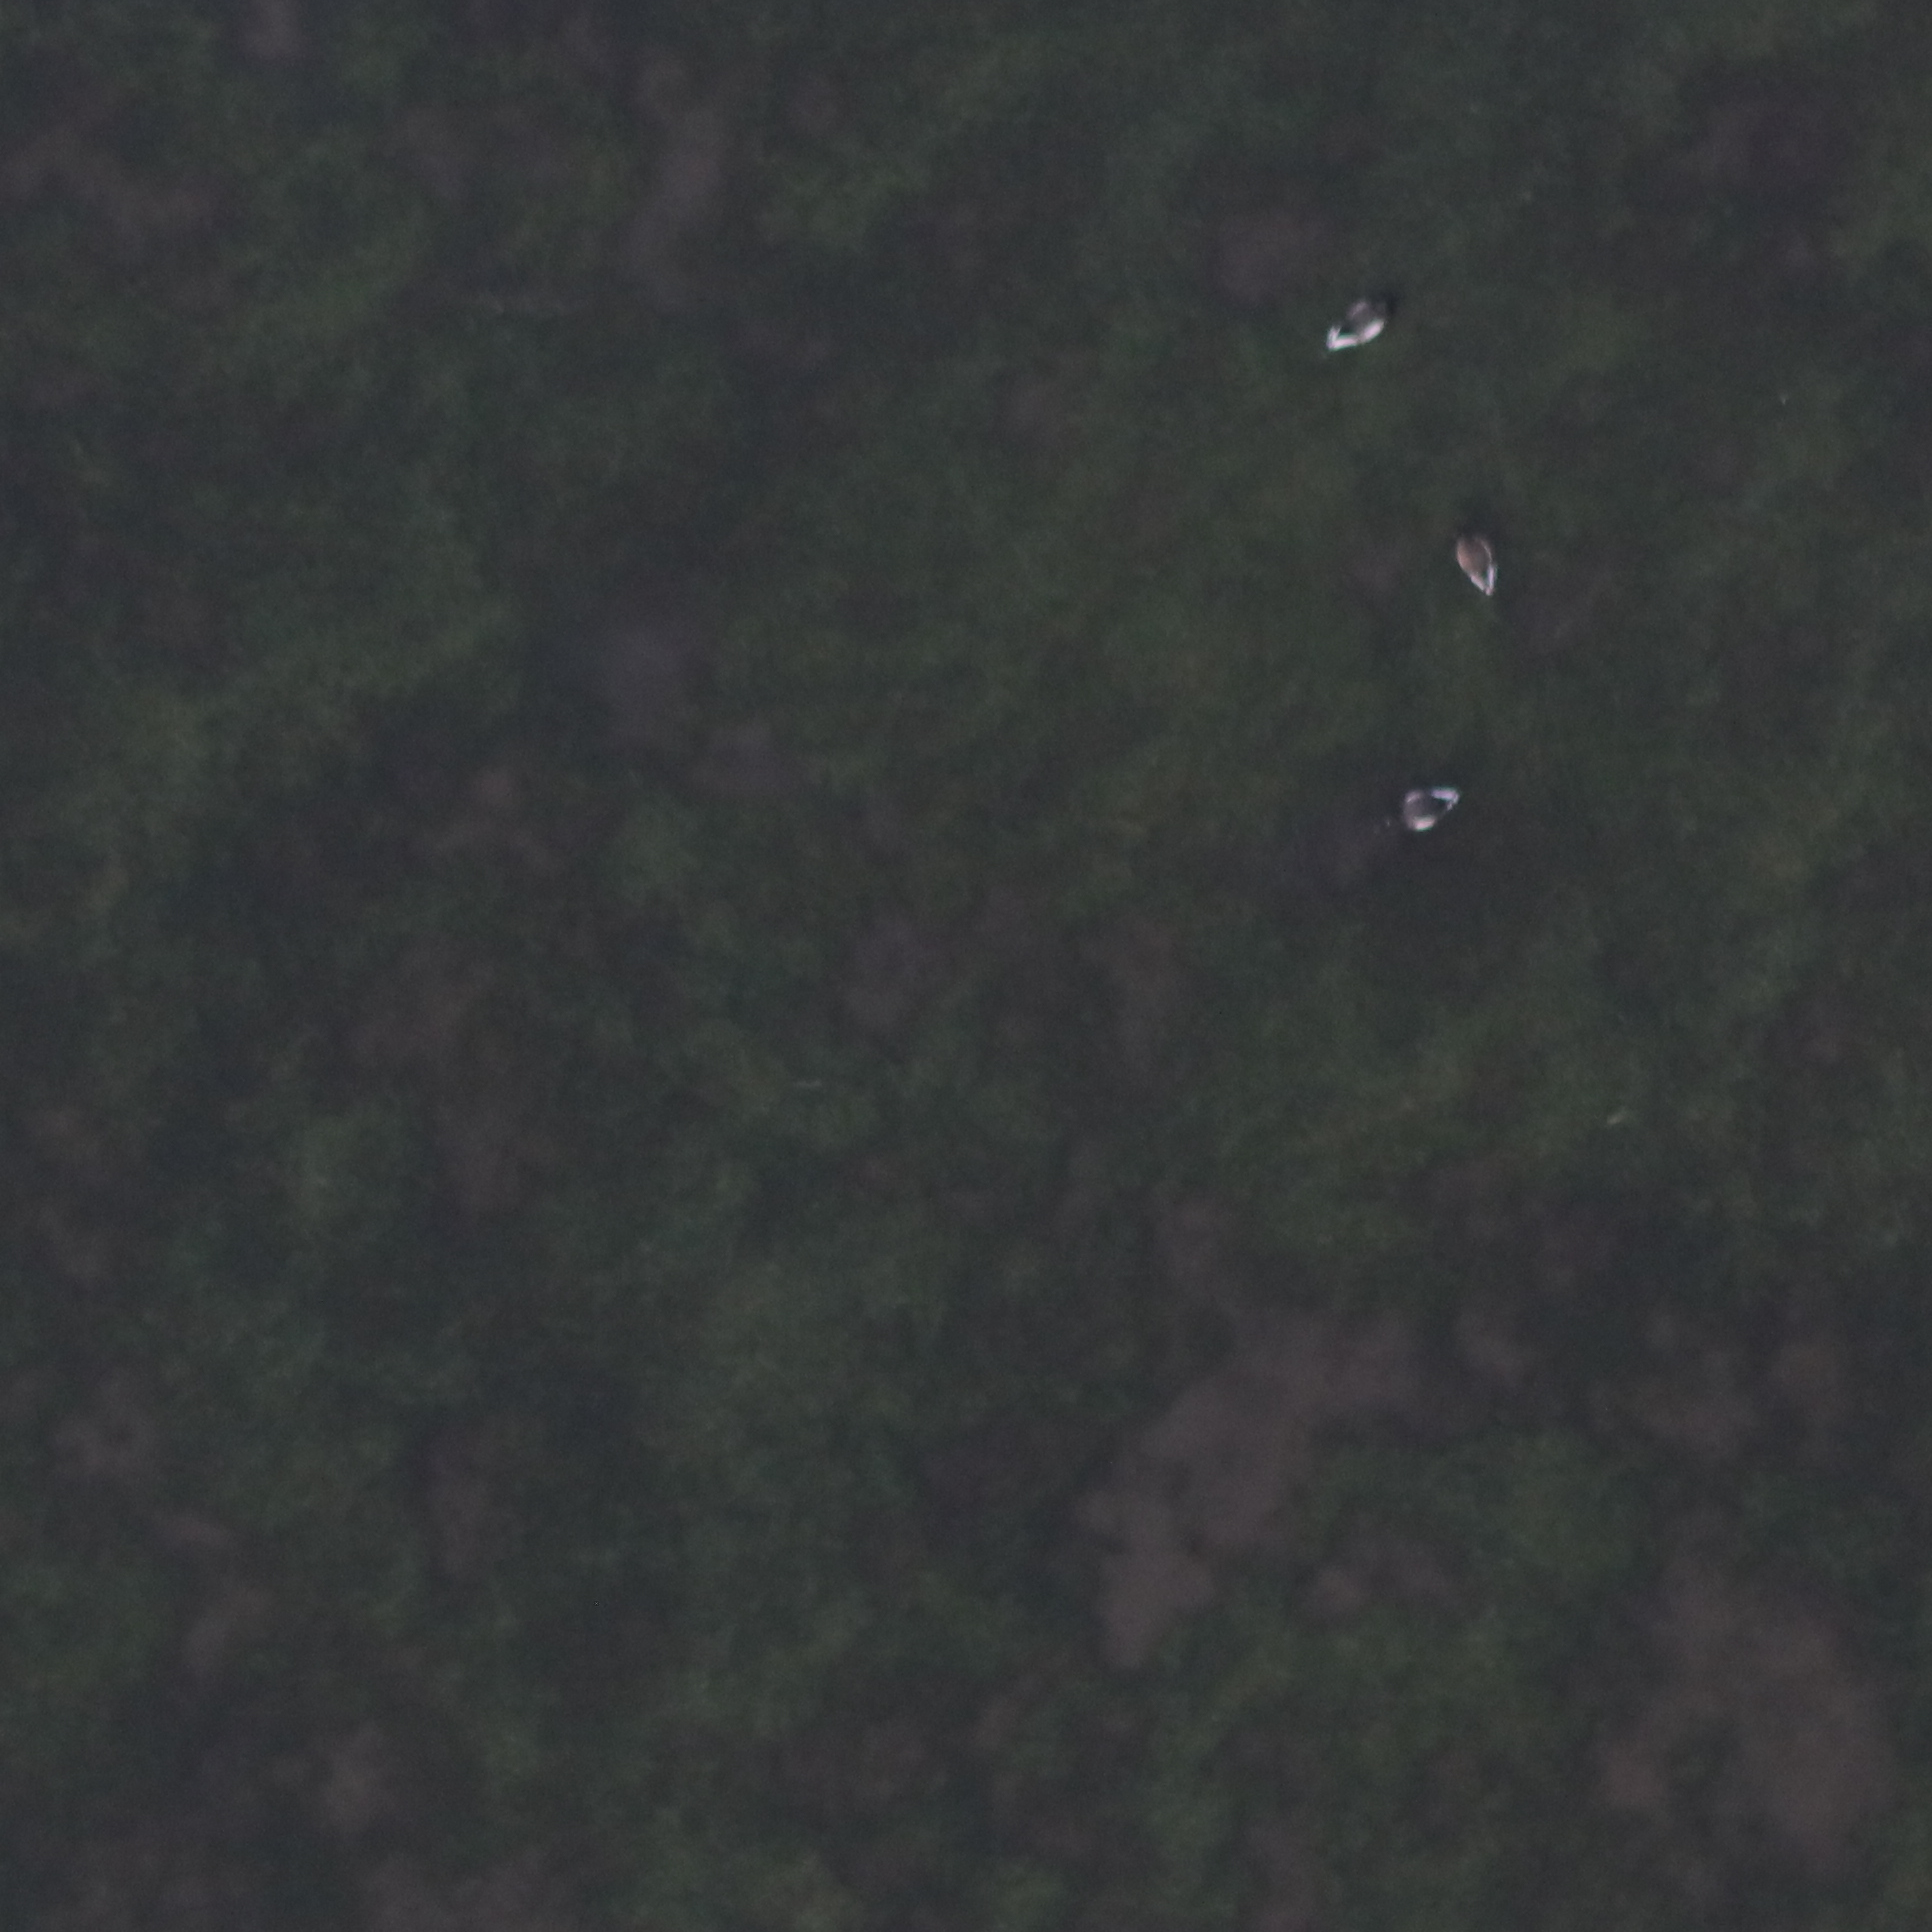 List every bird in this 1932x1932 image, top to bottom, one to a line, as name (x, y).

brant (1363, 322)
brant (1477, 561)
brant (1425, 810)